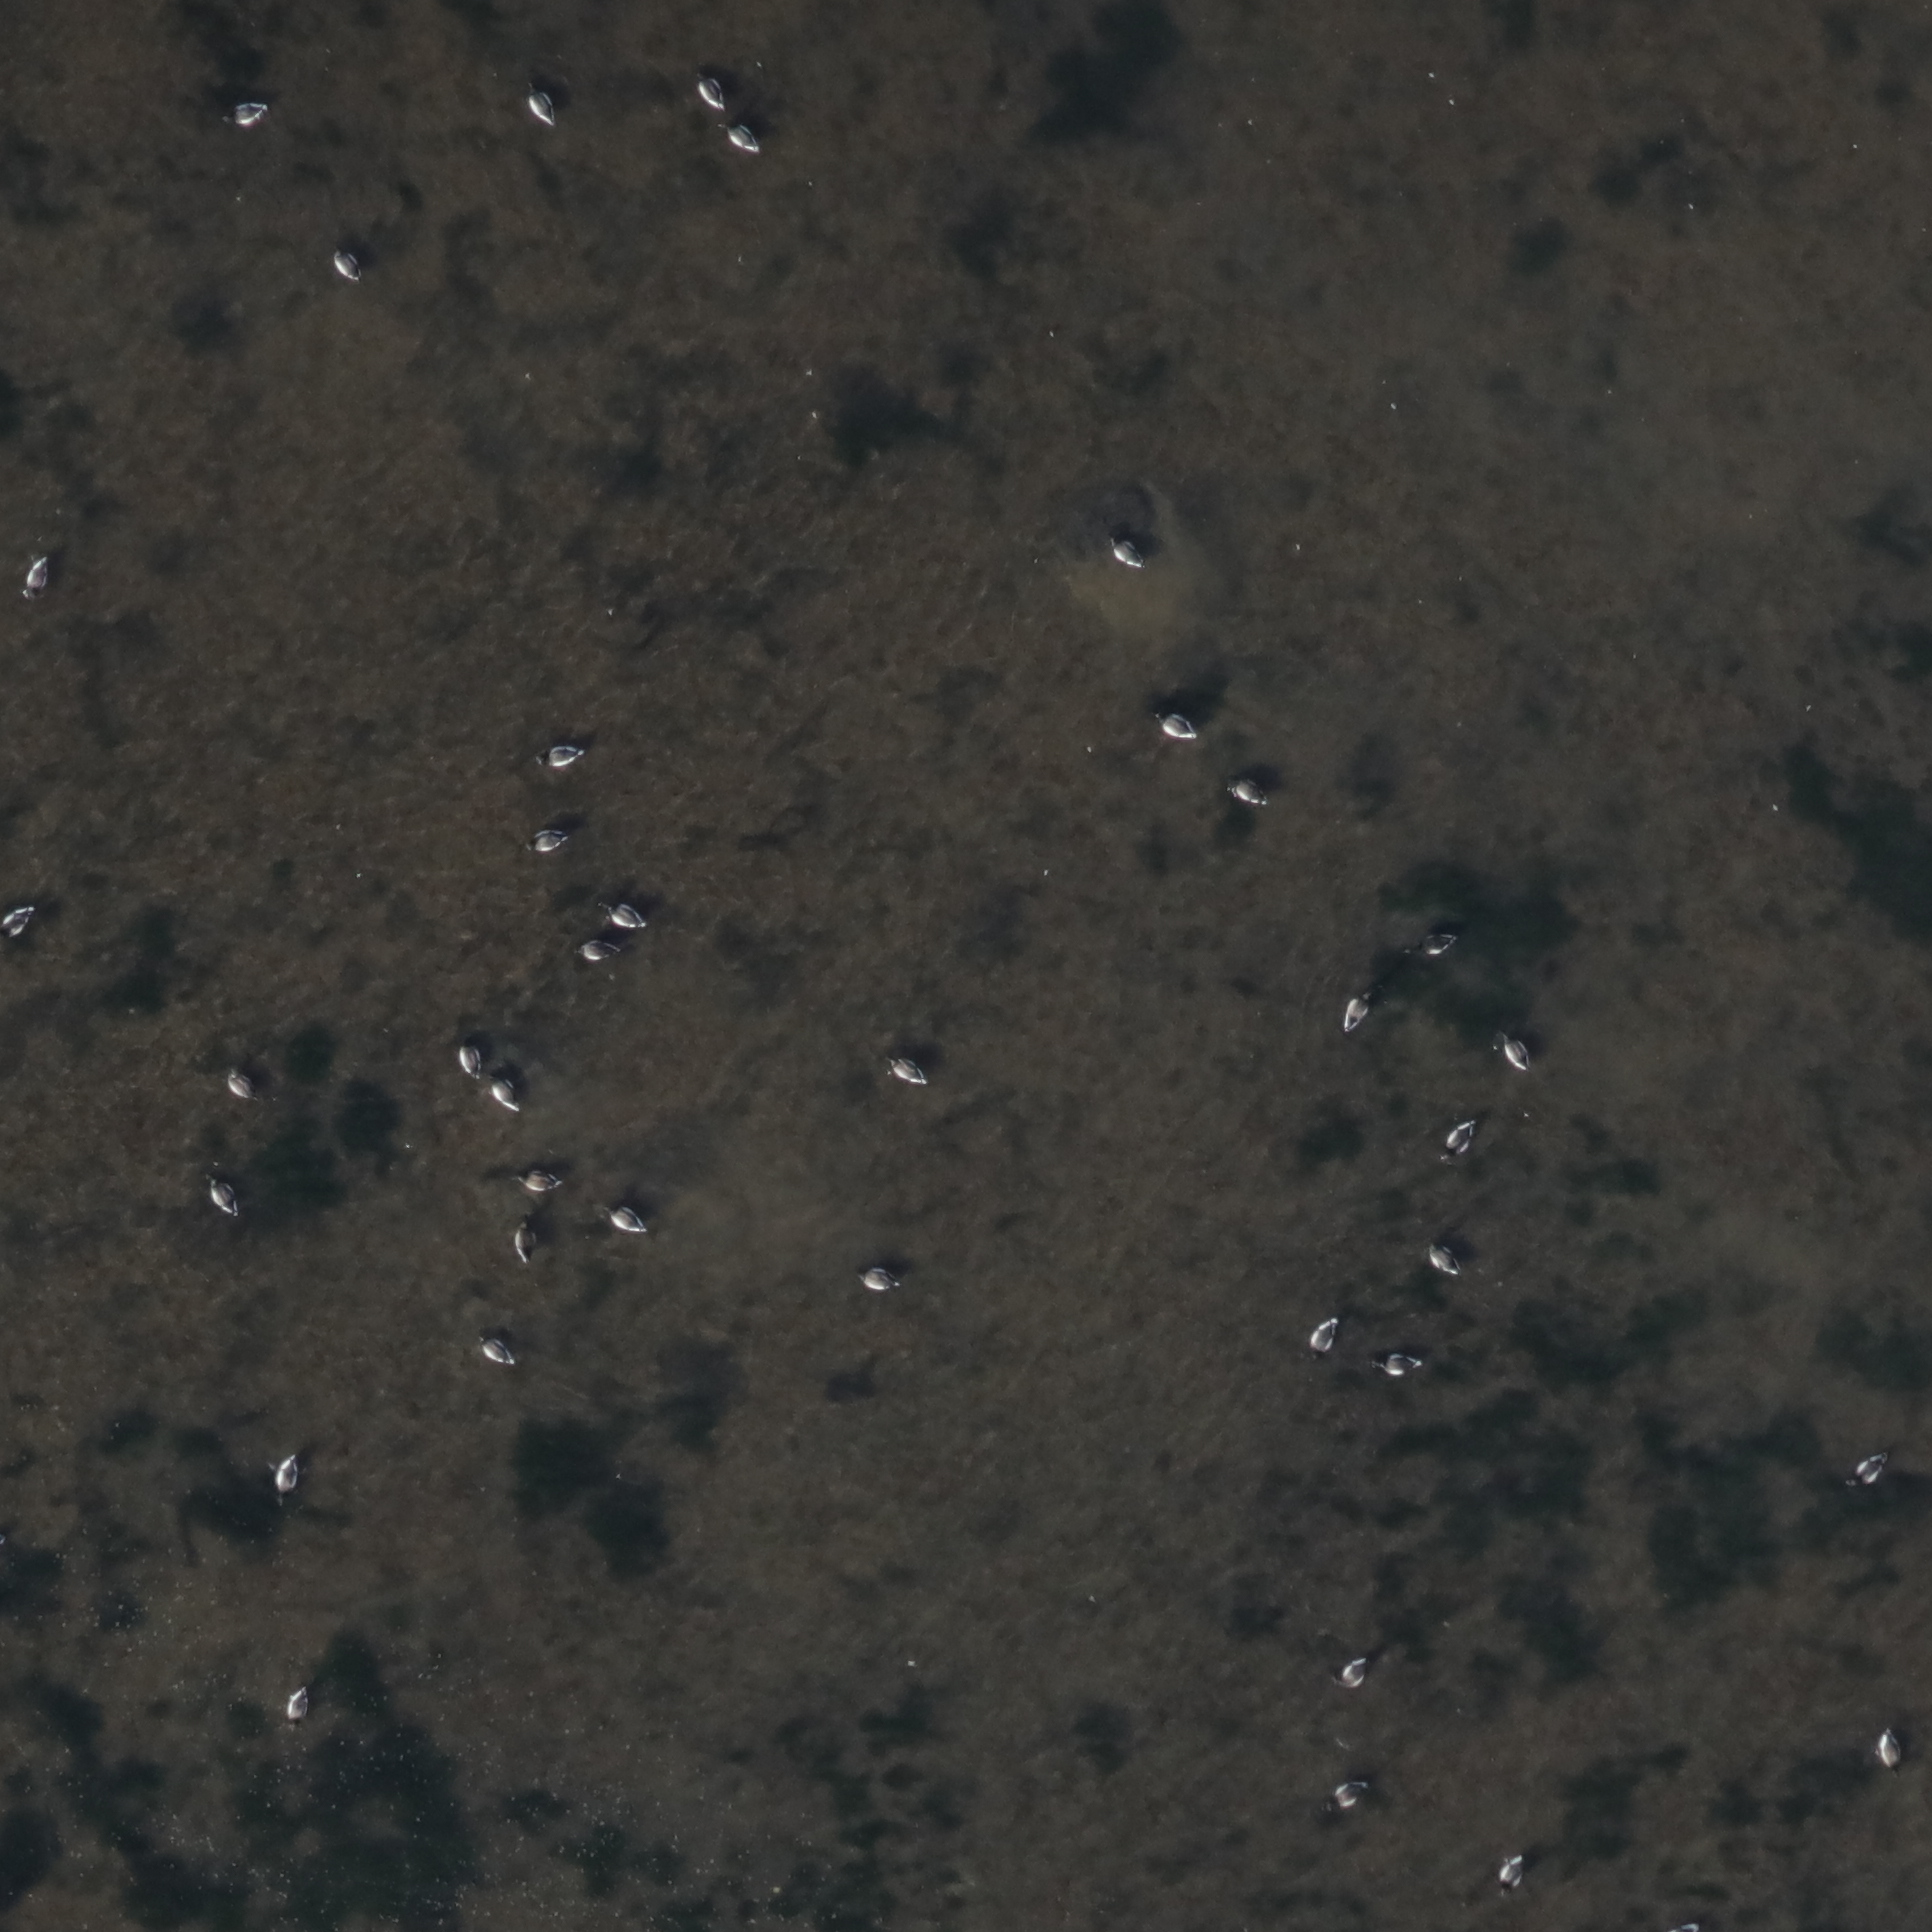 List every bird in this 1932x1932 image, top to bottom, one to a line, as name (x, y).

brant (709, 92)
brant (541, 104)
brant (246, 114)
brant (741, 136)
brant (349, 263)
brant (1125, 550)
brant (37, 577)
brant (1176, 725)
brant (561, 756)
brant (1247, 790)
brant (548, 840)
brant (624, 916)
brant (15, 924)
brant (1435, 944)
brant (595, 949)
brant (1358, 1012)
brant (1515, 1051)
brant (472, 1058)
brant (906, 1067)
brant (244, 1084)
brant (501, 1090)
brant (1462, 1139)
brant (539, 1182)
brant (223, 1194)
brant (624, 1217)
brant (526, 1241)
brant (1444, 1257)
brant (878, 1276)
brant (1326, 1336)
brant (496, 1349)
brant (1398, 1363)
brant (1868, 1471)
brant (287, 1475)
brant (1356, 1672)
brant (297, 1707)
brant (1892, 1750)
brant (1348, 1792)
brant (1512, 1875)